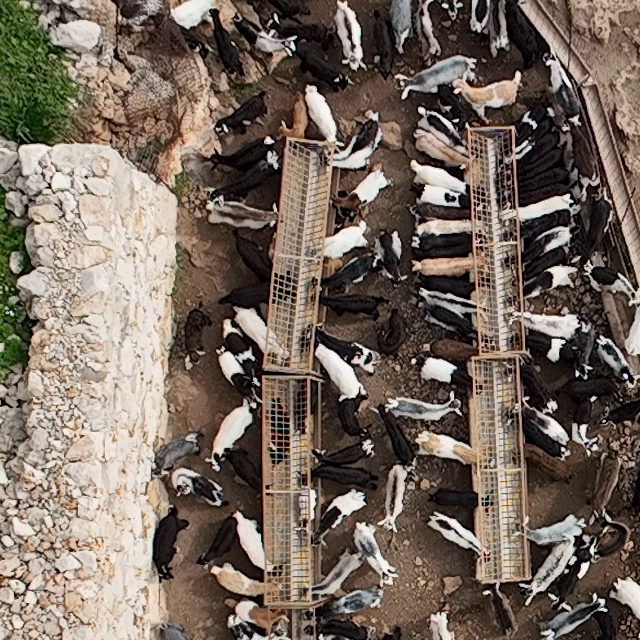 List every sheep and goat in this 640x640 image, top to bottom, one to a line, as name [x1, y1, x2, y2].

goat [441, 0, 463, 20]
goat [331, 1, 365, 71]
goat [388, 1, 413, 49]
goat [415, 1, 441, 62]
goat [490, 1, 509, 56]
goat [508, 1, 540, 63]
goat [470, 2, 493, 30]
goat [207, 9, 245, 77]
goat [373, 10, 392, 80]
goat [233, 11, 295, 49]
goat [264, 12, 331, 44]
goat [298, 42, 349, 91]
goat [543, 53, 583, 127]
goat [397, 56, 476, 100]
goat [452, 71, 521, 118]
goat [303, 86, 343, 151]
goat [214, 93, 266, 136]
goat [547, 93, 566, 130]
goat [277, 94, 306, 141]
goat [510, 100, 546, 145]
goat [417, 106, 477, 159]
goat [319, 111, 382, 168]
goat [565, 114, 601, 187]
goat [506, 117, 553, 164]
goat [414, 129, 475, 170]
goat [496, 131, 560, 174]
goat [208, 135, 277, 169]
goat [503, 142, 566, 183]
goat [210, 152, 280, 199]
goat [411, 158, 485, 198]
goat [332, 169, 391, 209]
goat [503, 169, 568, 196]
goat [409, 183, 489, 212]
goat [503, 185, 568, 208]
goat [578, 188, 612, 272]
goat [498, 193, 573, 219]
goat [206, 197, 284, 229]
goat [410, 202, 479, 218]
goat [502, 209, 571, 241]
goat [416, 219, 487, 234]
goat [307, 221, 367, 262]
goat [504, 225, 578, 267]
goat [372, 228, 406, 285]
goat [231, 229, 282, 280]
goat [409, 234, 487, 254]
goat [512, 246, 569, 287]
goat [311, 252, 377, 291]
goat [413, 254, 487, 276]
goat [507, 265, 577, 304]
goat [588, 265, 636, 299]
goat [218, 273, 293, 304]
goat [624, 285, 639, 355]
goat [419, 287, 490, 322]
goat [310, 292, 389, 319]
goat [232, 304, 292, 363]
goat [419, 304, 492, 343]
goat [508, 306, 578, 338]
goat [185, 308, 211, 361]
goat [383, 308, 410, 352]
goat [219, 317, 260, 373]
goat [575, 322, 598, 378]
goat [305, 324, 380, 374]
goat [507, 334, 584, 374]
goat [597, 336, 639, 390]
goat [429, 339, 499, 358]
goat [315, 344, 366, 398]
goat [216, 347, 260, 389]
goat [409, 357, 485, 394]
goat [504, 363, 559, 408]
goat [561, 377, 625, 402]
goat [295, 383, 309, 432]
goat [388, 391, 463, 423]
goat [338, 394, 372, 436]
goat [512, 394, 569, 443]
goat [572, 395, 597, 453]
goat [599, 395, 639, 425]
goat [270, 396, 290, 464]
goat [205, 400, 255, 471]
goat [376, 405, 413, 464]
goat [506, 409, 568, 459]
goat [414, 431, 497, 470]
goat [151, 432, 203, 478]
goat [312, 439, 373, 465]
goat [510, 444, 573, 482]
goat [222, 447, 272, 495]
goat [589, 452, 622, 524]
goat [300, 464, 375, 489]
goat [377, 466, 407, 531]
goat [170, 469, 230, 506]
goat [430, 486, 495, 511]
goat [297, 490, 316, 537]
goat [310, 490, 368, 547]
goat [153, 504, 189, 582]
goat [232, 510, 286, 575]
goat [425, 512, 491, 564]
goat [511, 514, 587, 542]
goat [197, 516, 238, 565]
goat [353, 521, 398, 587]
goat [589, 521, 632, 563]
goat [548, 536, 593, 611]
goat [522, 540, 574, 606]
goat [302, 549, 362, 600]
goat [211, 563, 283, 596]
goat [612, 574, 639, 638]
goat [483, 584, 518, 637]
goat [302, 588, 382, 622]
goat [540, 593, 607, 639]
goat [223, 598, 287, 630]
goat [591, 610, 615, 639]
goat [428, 612, 456, 639]
goat [227, 616, 292, 639]
goat [159, 623, 203, 639]
goat [303, 623, 374, 639]
goat [372, 627, 401, 639]
goat [313, 633, 375, 639]